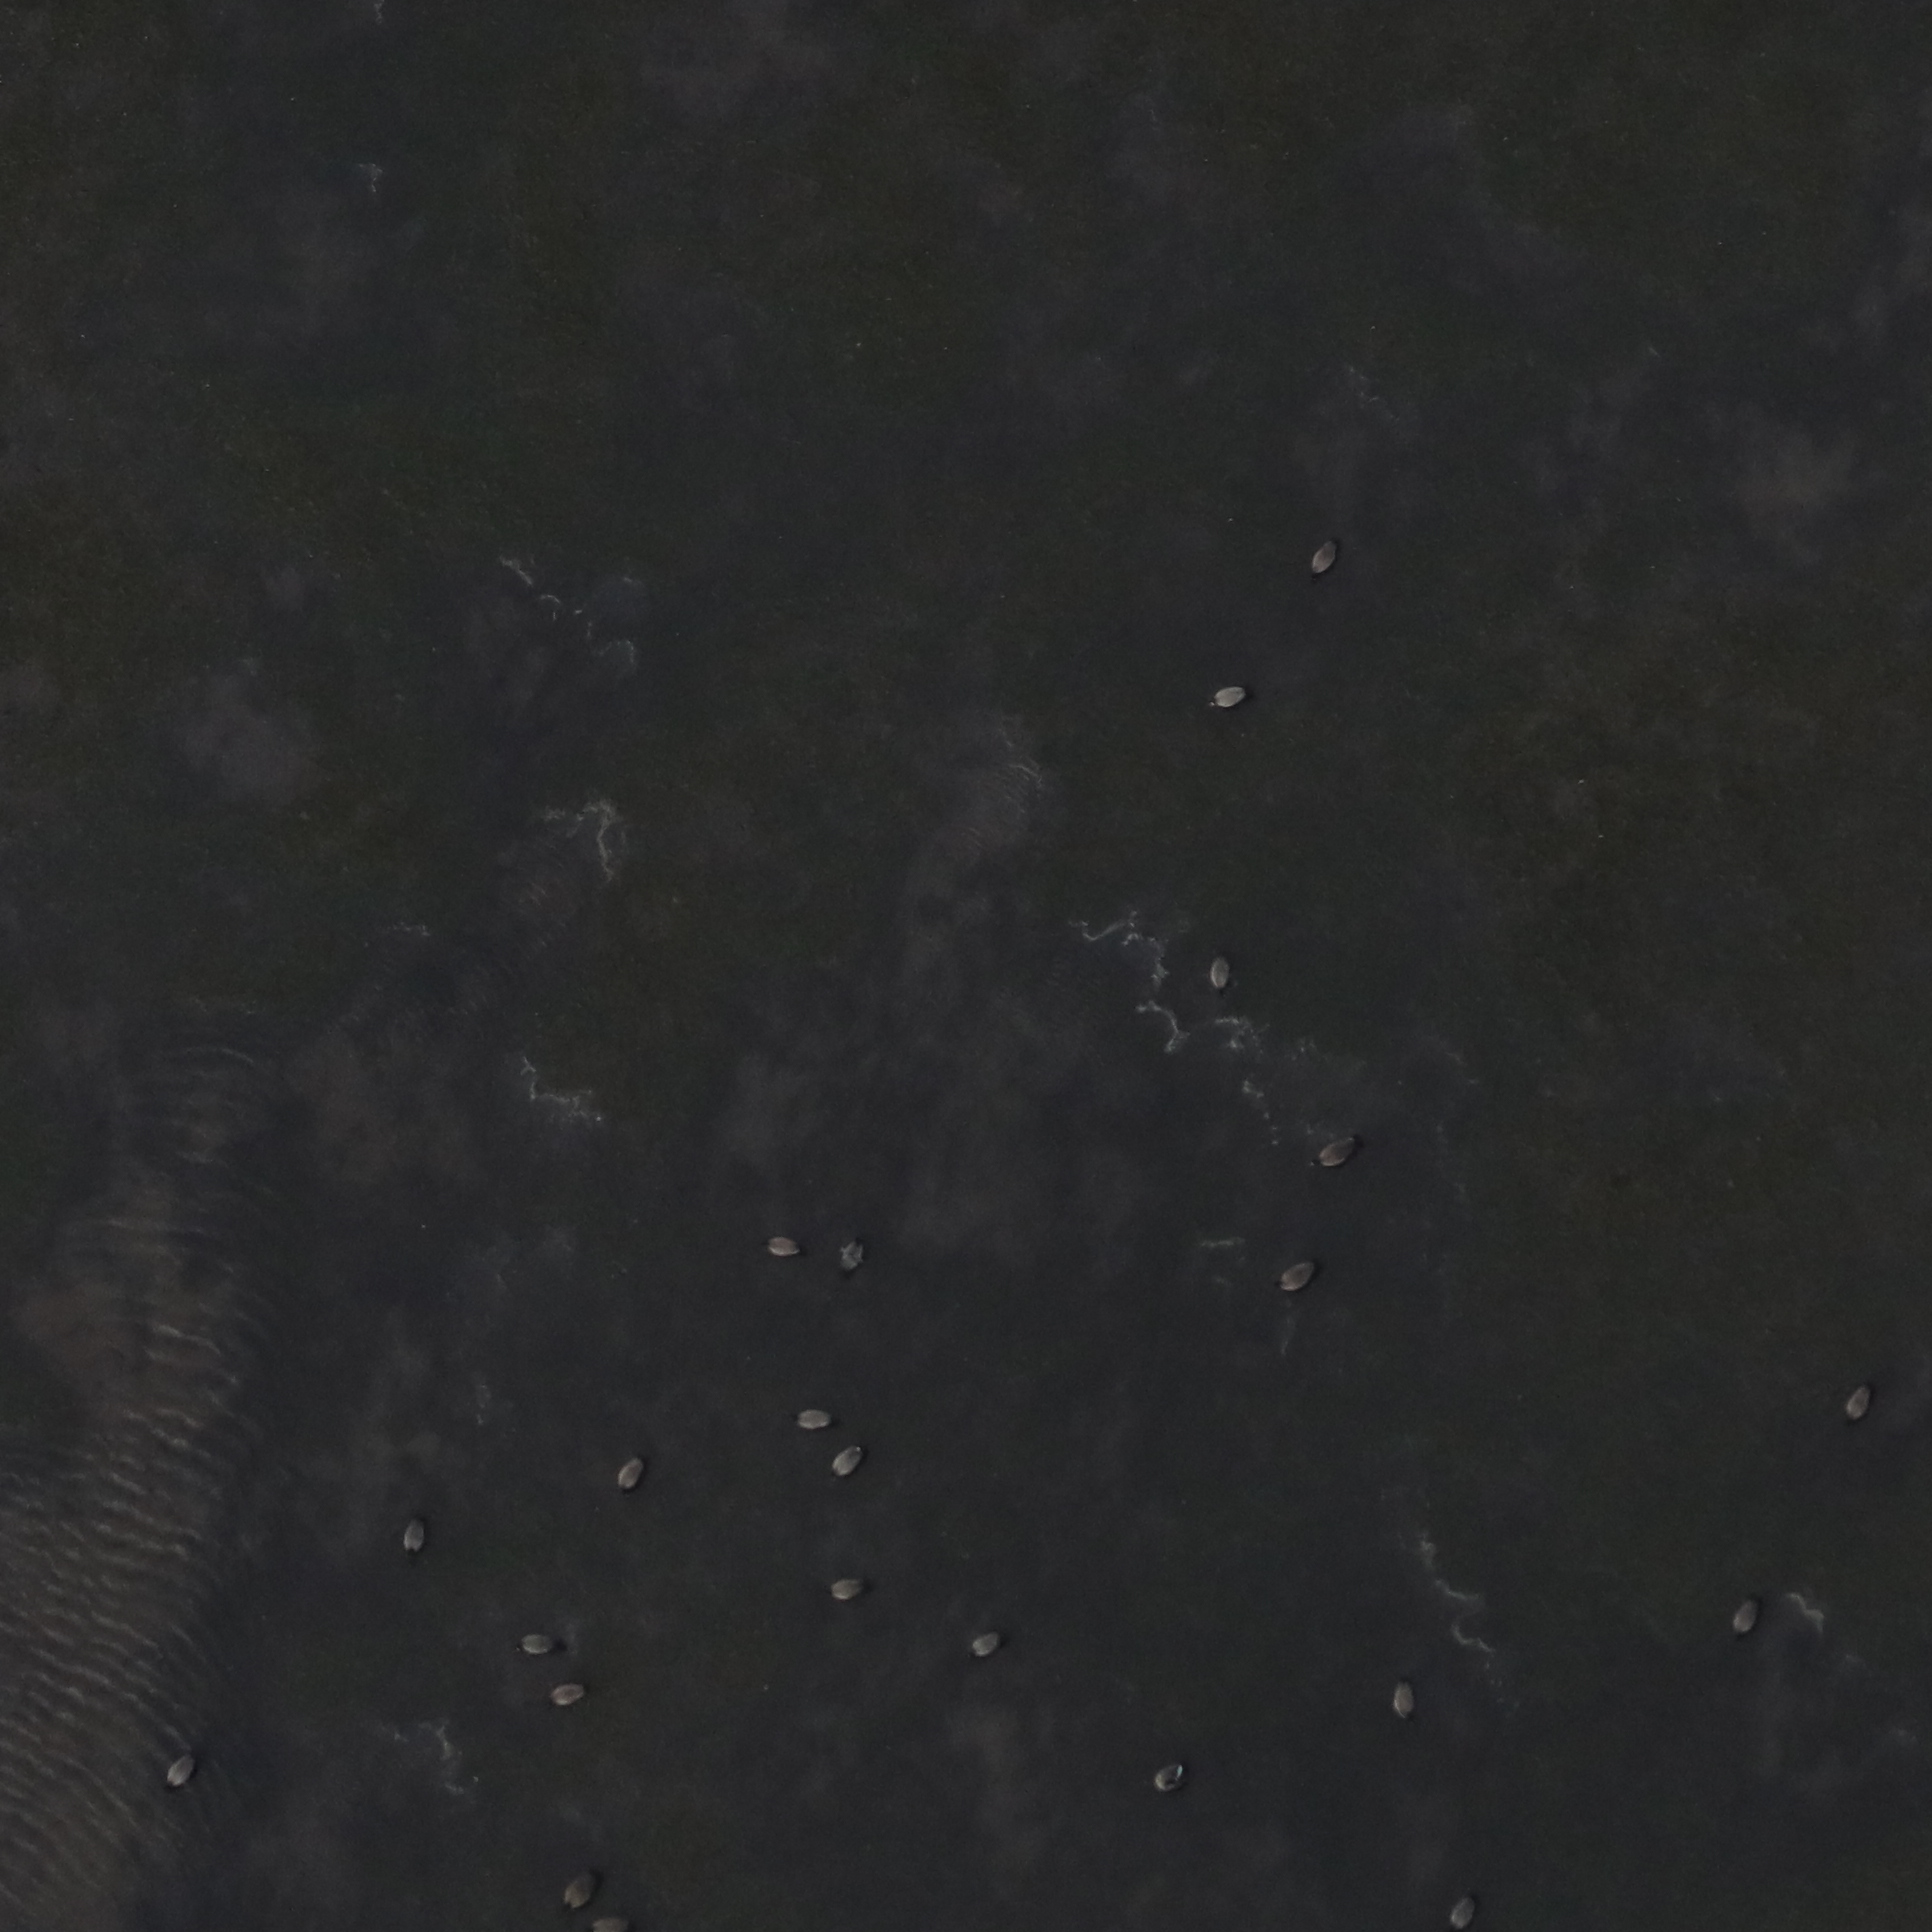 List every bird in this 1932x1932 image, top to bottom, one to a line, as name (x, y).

Canada goose (1330, 558)
Canada goose (1226, 696)
Canada goose (1216, 972)
Canada goose (1338, 1153)
Canada goose (784, 1248)
Canada goose (853, 1253)
Canada goose (1303, 1275)
Canada goose (1863, 1403)
Canada goose (812, 1418)
Canada goose (851, 1459)
Canada goose (632, 1475)
Canada goose (414, 1543)
Canada goose (844, 1588)
Canada goose (1747, 1623)
Canada goose (541, 1643)
Canada goose (989, 1644)
Canada goose (565, 1699)
Canada goose (1403, 1703)
Canada goose (179, 1777)
Canada goose (1168, 1779)
Canada goose (573, 1896)
Canada goose (1460, 1918)